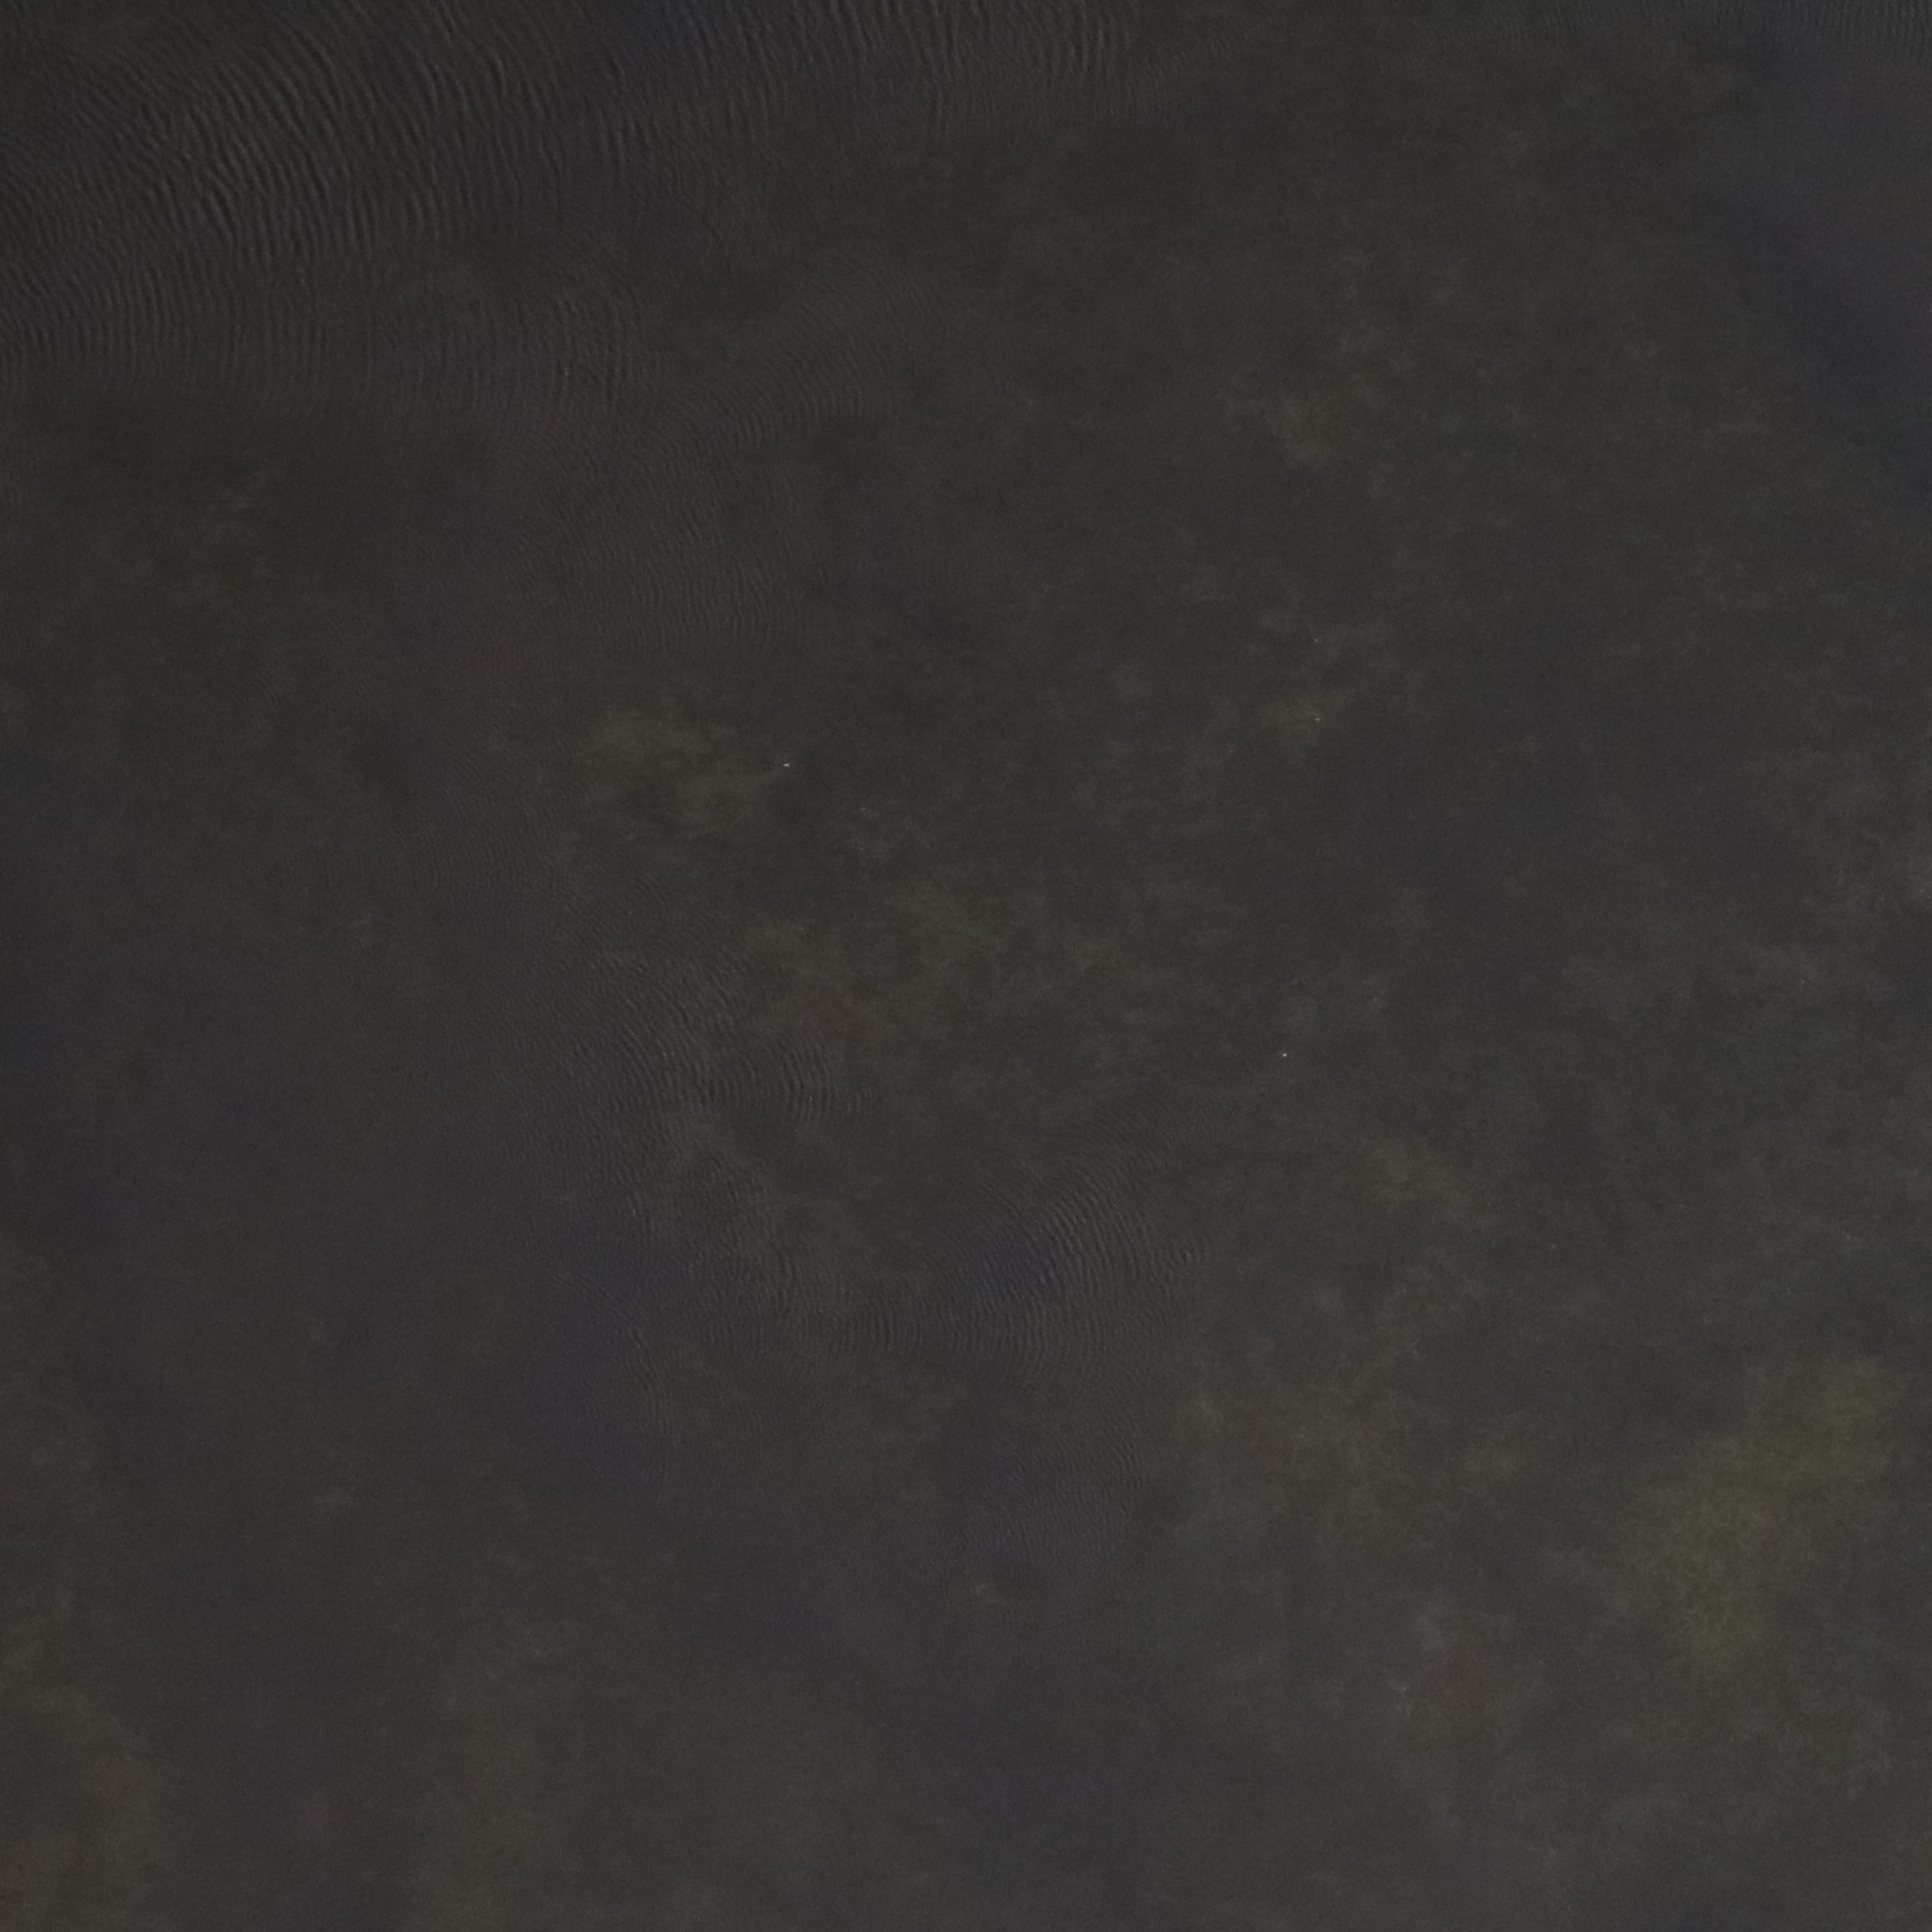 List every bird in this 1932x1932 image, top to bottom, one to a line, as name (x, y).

None